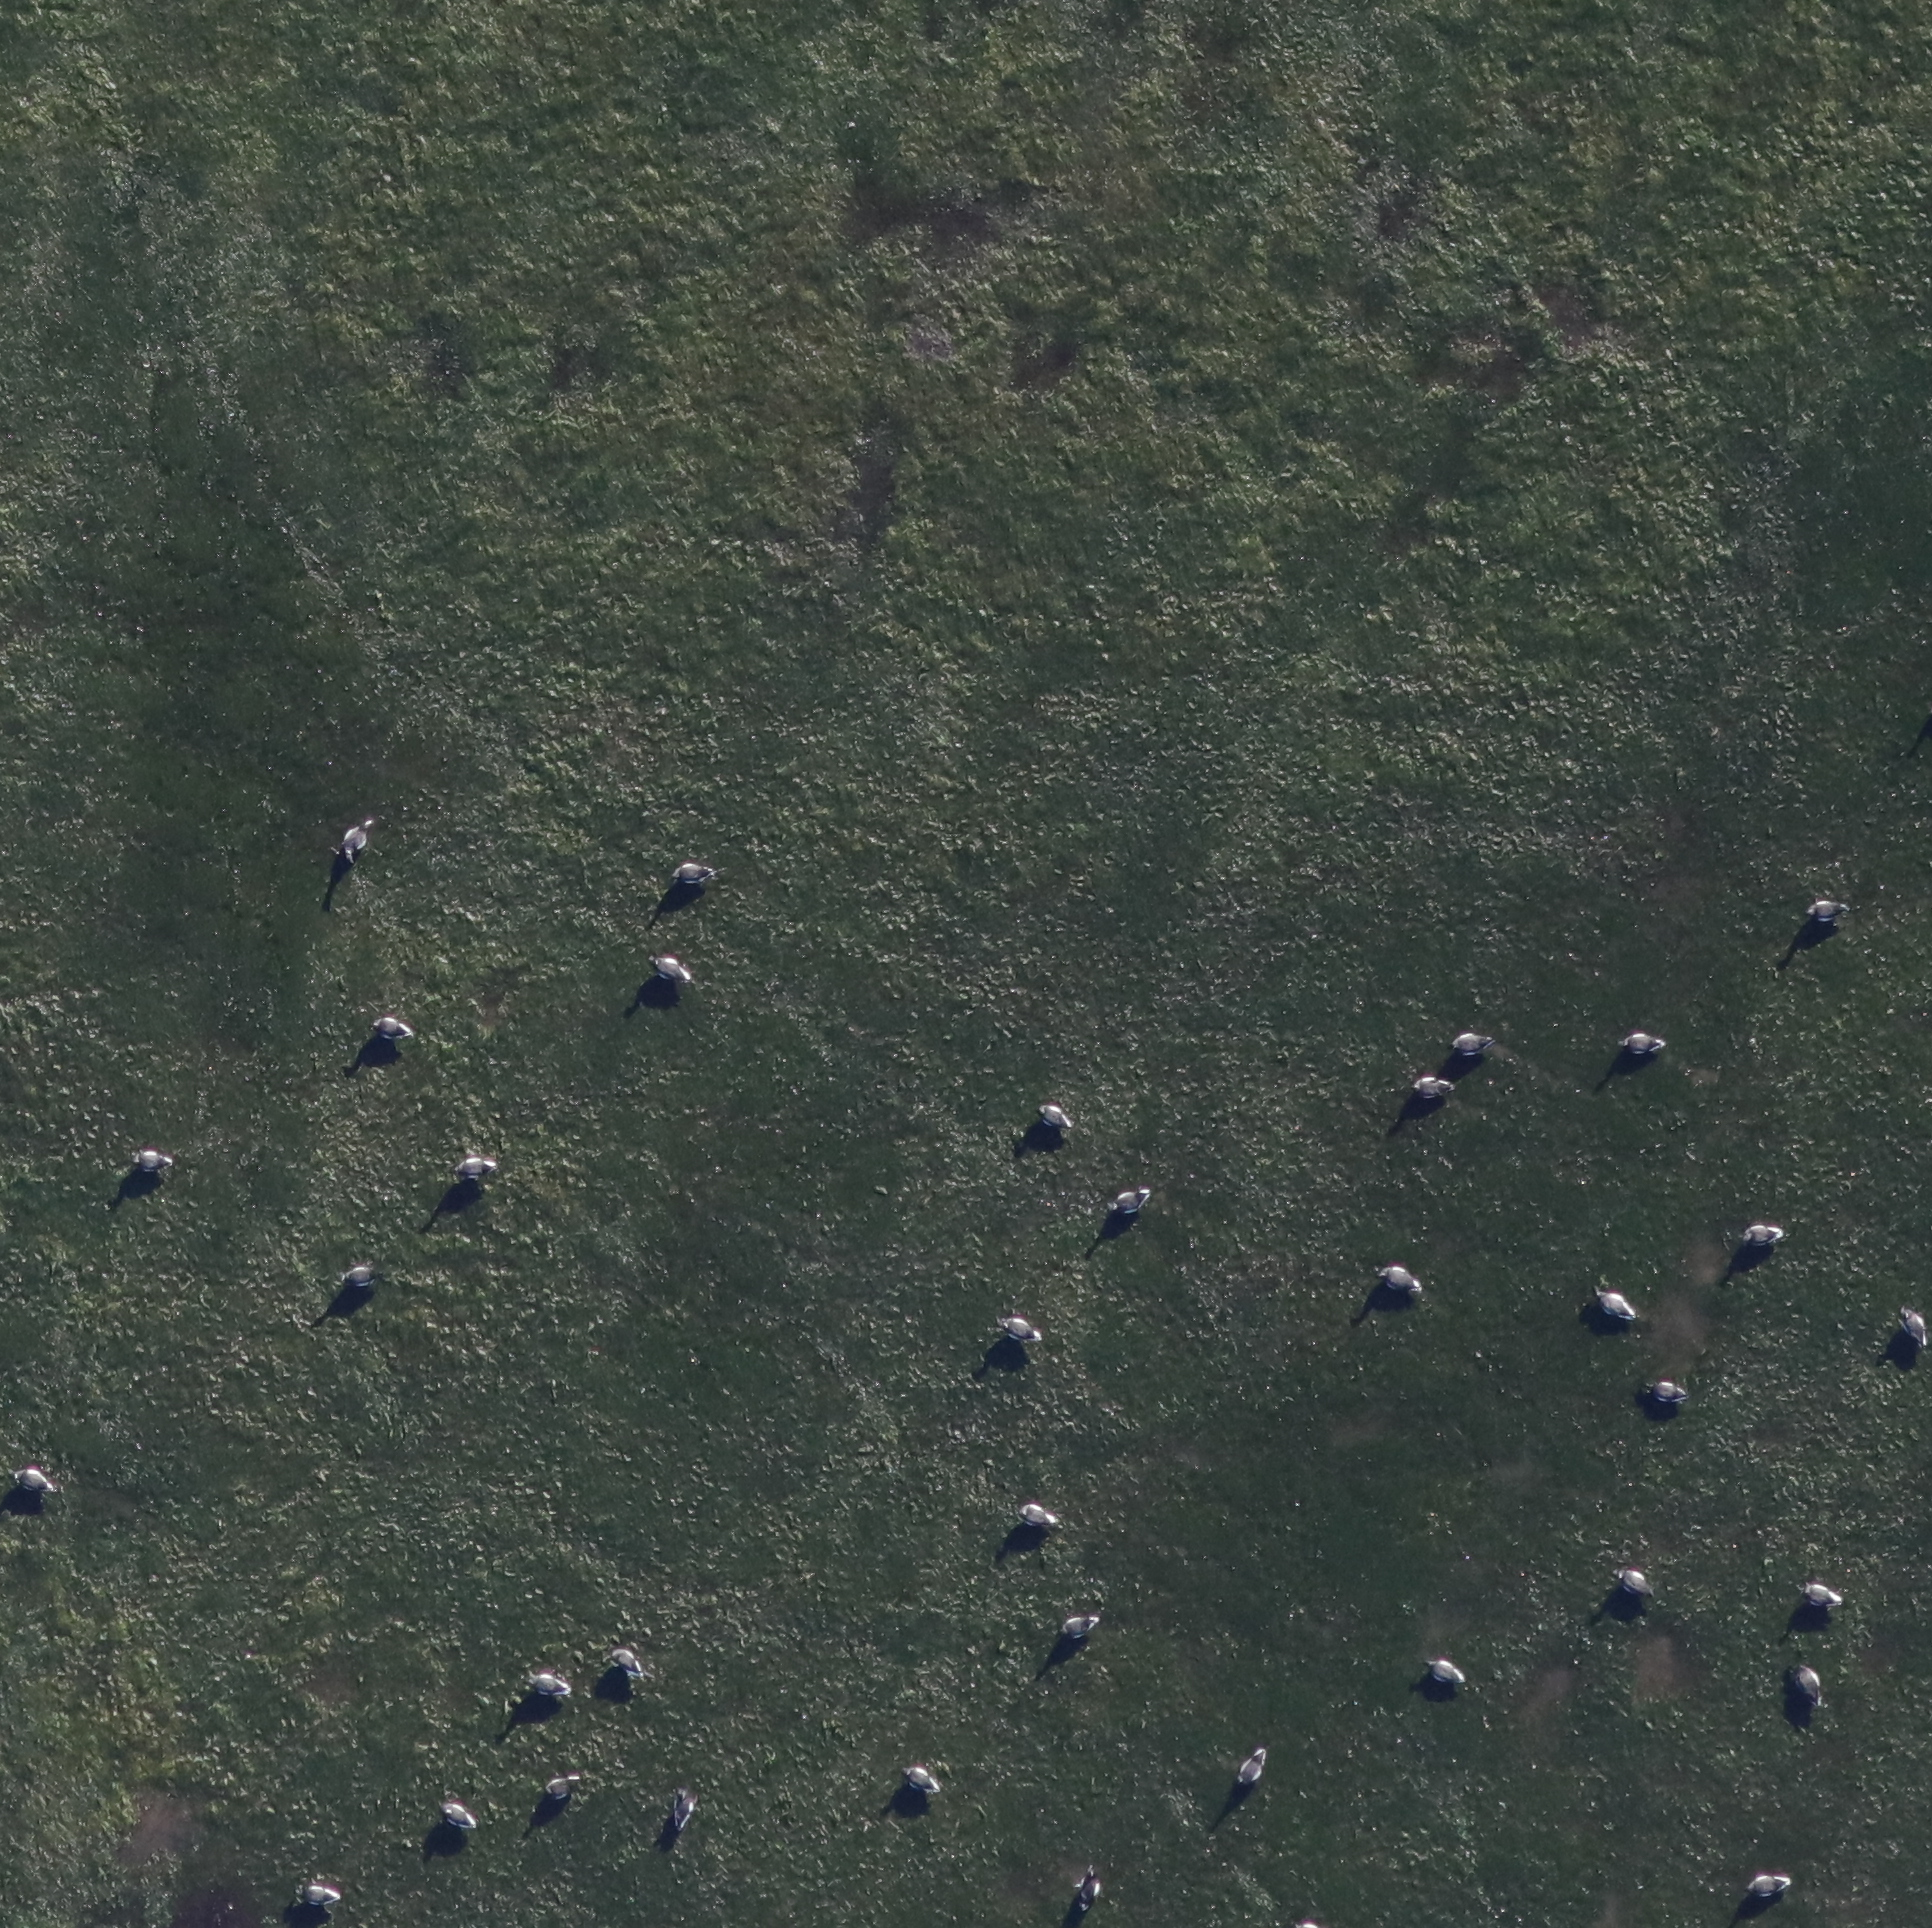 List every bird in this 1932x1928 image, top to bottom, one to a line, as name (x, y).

brant (356, 840)
brant (692, 873)
brant (1825, 911)
brant (671, 969)
brant (392, 1029)
brant (1642, 1043)
brant (1468, 1044)
brant (1431, 1088)
brant (1053, 1116)
brant (151, 1162)
brant (474, 1169)
brant (1132, 1201)
brant (1763, 1236)
brant (360, 1278)
brant (1398, 1279)
brant (1612, 1303)
brant (1913, 1327)
brant (1020, 1330)
brant (1665, 1393)
brant (32, 1480)
brant (1039, 1516)
brant (1638, 1584)
brant (1822, 1597)
brant (1078, 1626)
brant (622, 1663)
brant (1445, 1673)
brant (1807, 1683)
brant (549, 1684)
brant (1250, 1771)
brant (922, 1778)
brant (564, 1790)
brant (689, 1811)
brant (460, 1816)
brant (1766, 1885)
brant (1088, 1892)
brant (322, 1894)